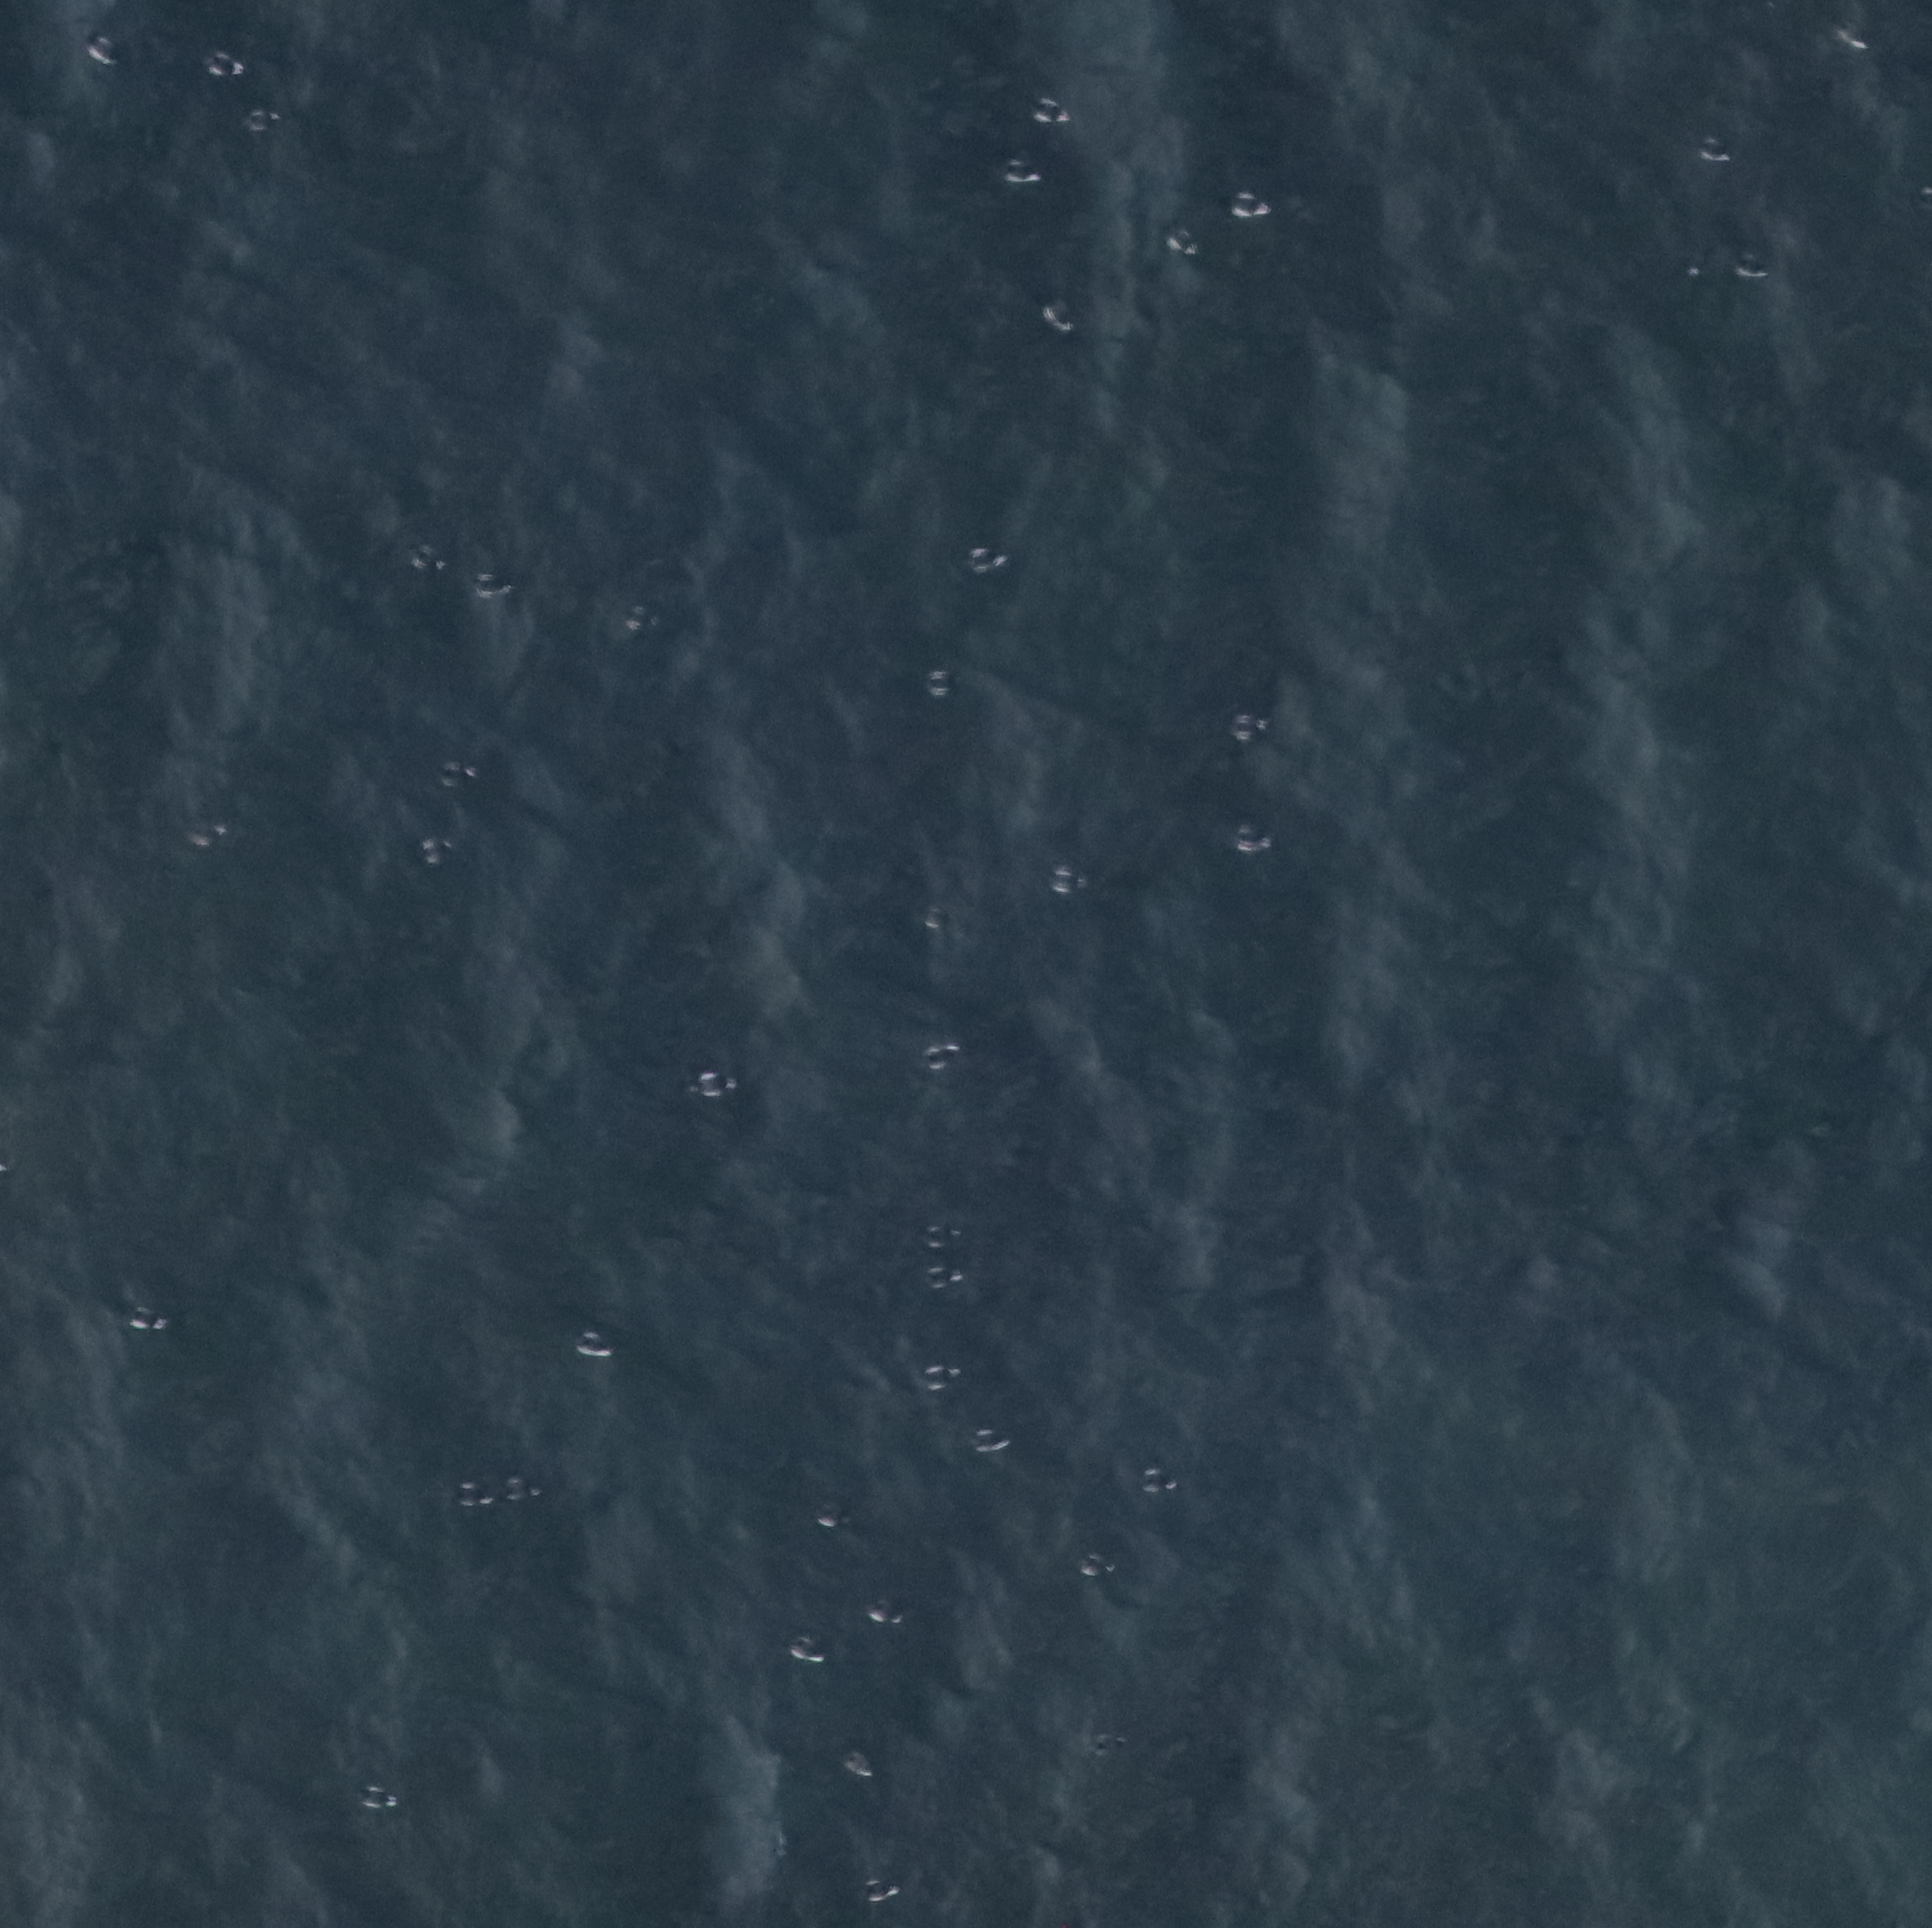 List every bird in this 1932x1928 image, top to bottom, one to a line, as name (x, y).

brant (1853, 33)
brant (97, 45)
brant (223, 61)
brant (1050, 109)
brant (263, 119)
brant (1711, 148)
brant (1019, 169)
brant (1930, 198)
brant (1250, 207)
brant (1179, 242)
brant (1756, 268)
brant (1057, 309)
brant (425, 552)
brant (984, 561)
brant (488, 588)
brant (635, 619)
brant (942, 683)
brant (1248, 722)
brant (455, 771)
brant (205, 835)
brant (1249, 837)
brant (430, 848)
brant (1064, 879)
brant (937, 918)
brant (940, 1054)
brant (713, 1087)
brant (935, 1235)
brant (947, 1279)
brant (143, 1315)
brant (596, 1344)
brant (938, 1378)
brant (990, 1440)
brant (1155, 1483)
brant (473, 1490)
brant (519, 1490)
brant (830, 1516)
brant (1089, 1566)
brant (885, 1612)
brant (803, 1648)
brant (1106, 1747)
brant (858, 1765)
brant (378, 1794)
brant (879, 1892)